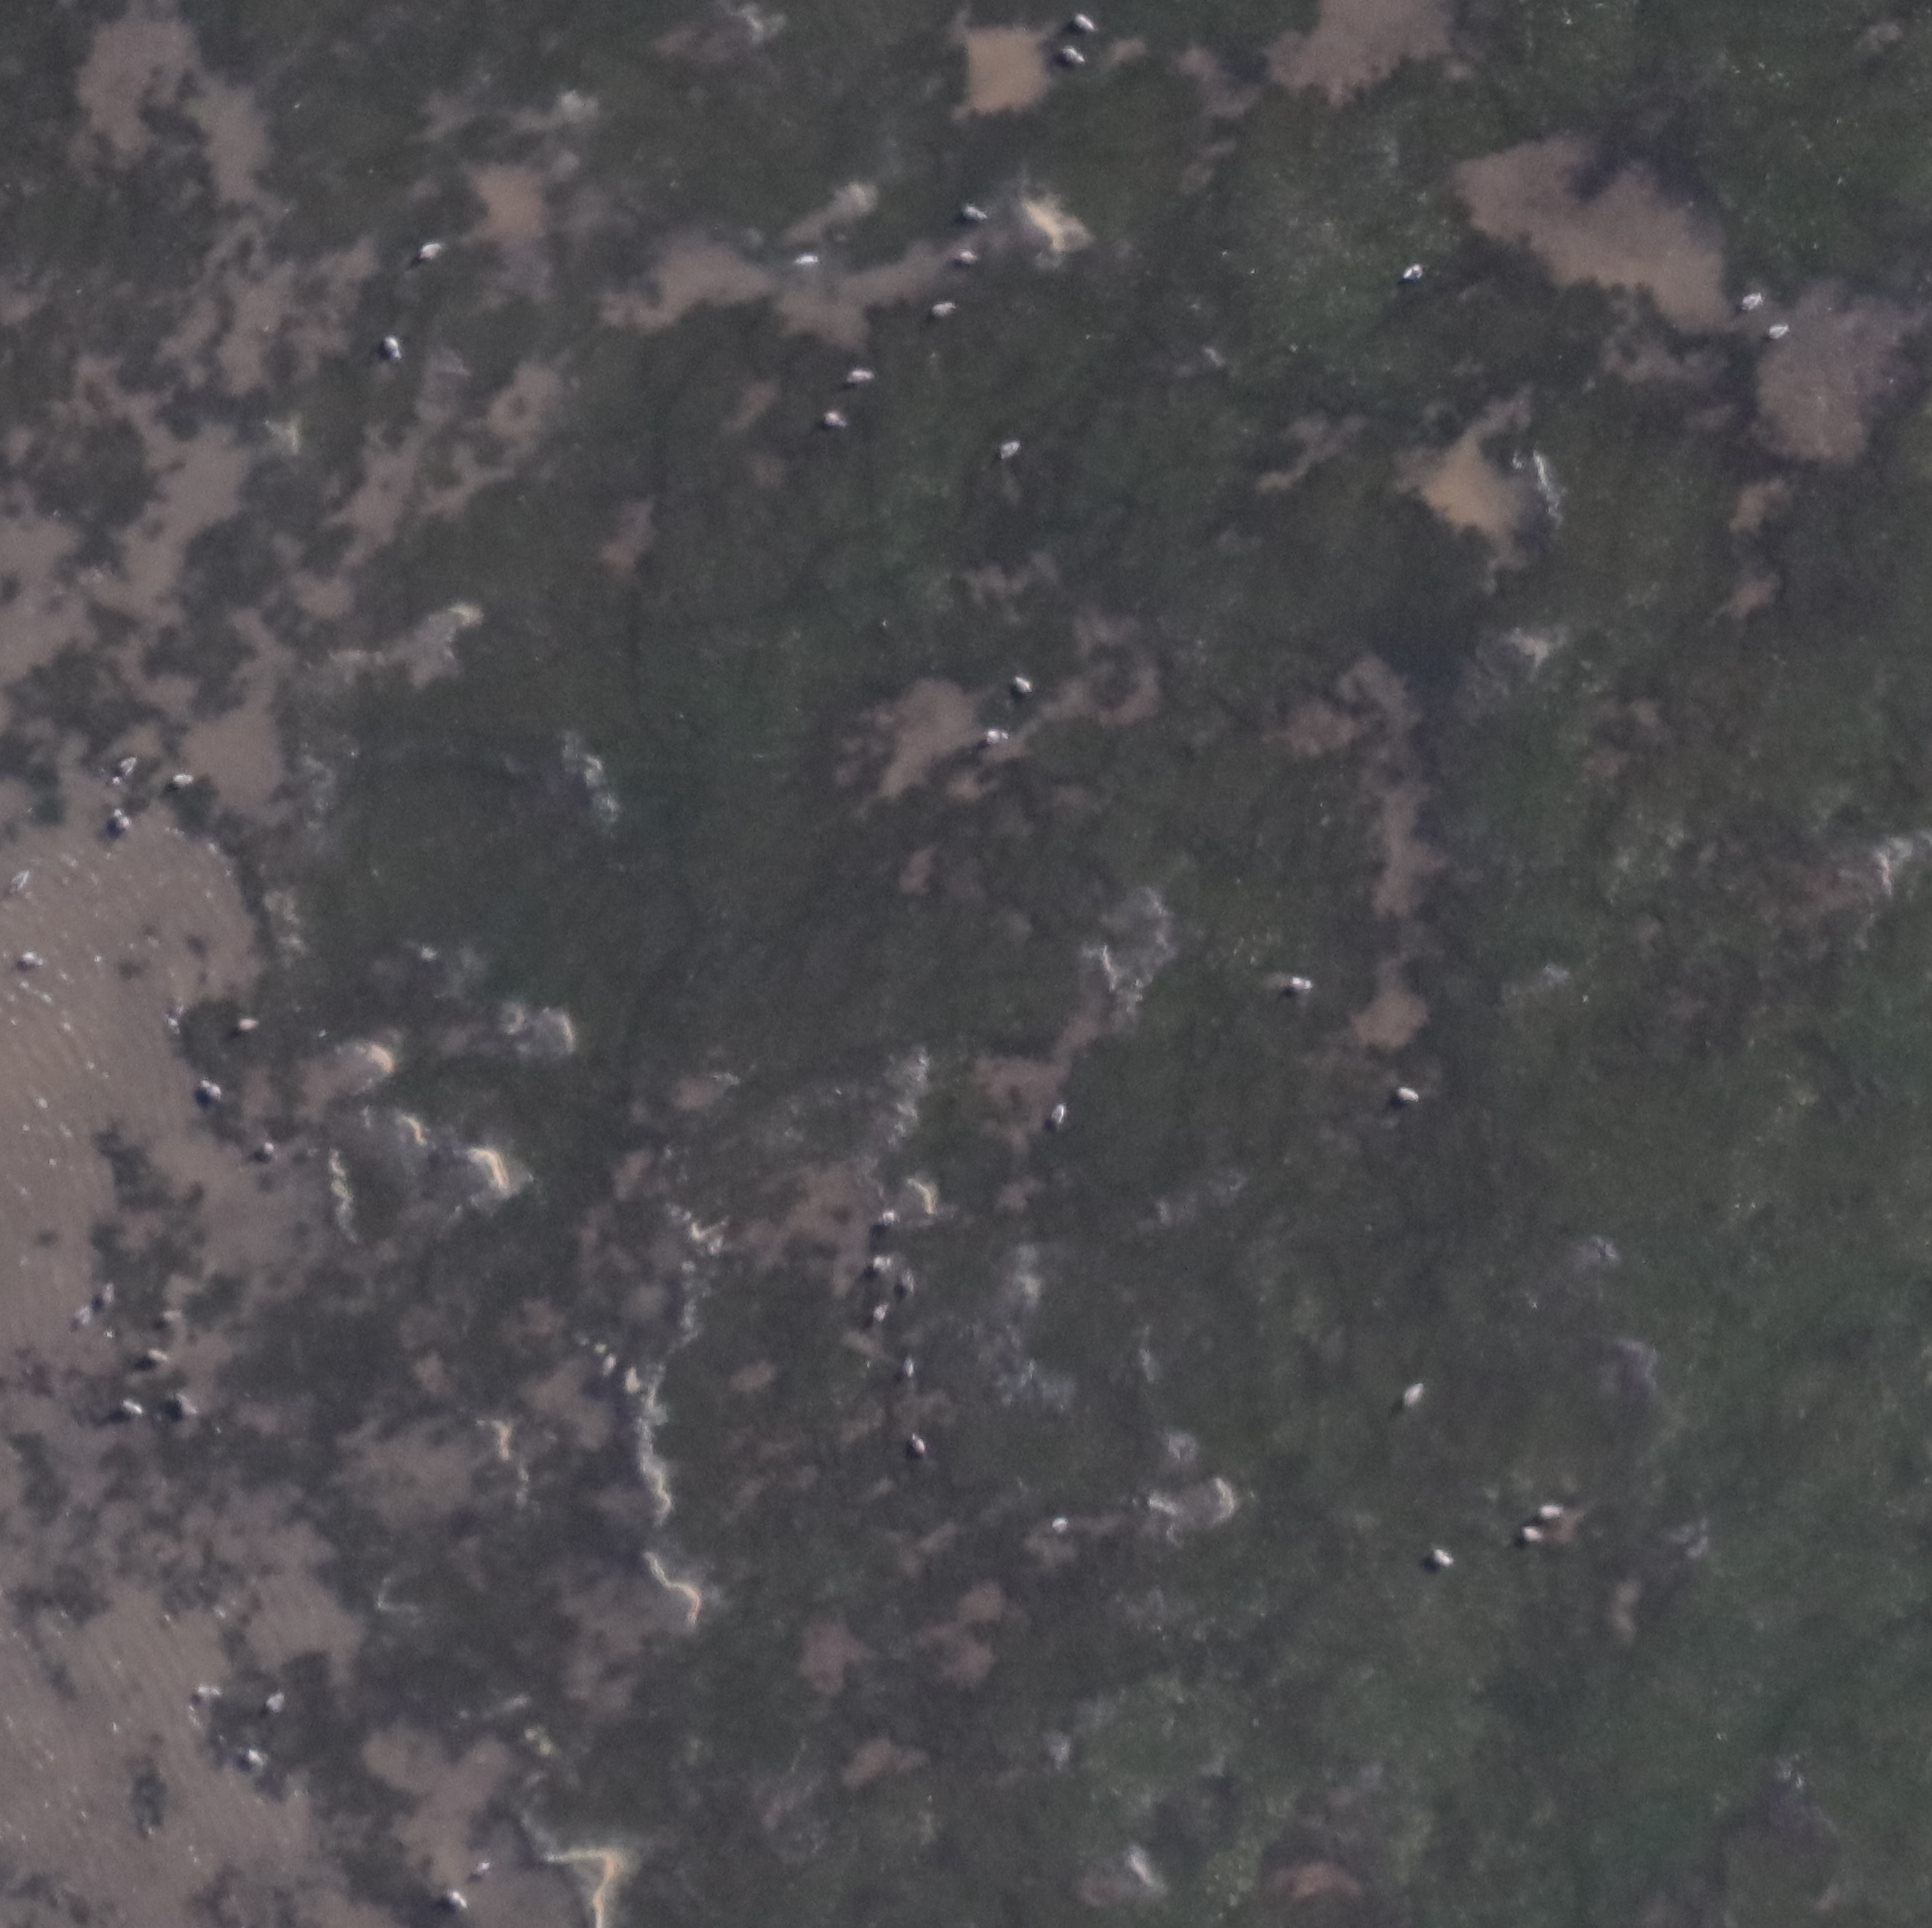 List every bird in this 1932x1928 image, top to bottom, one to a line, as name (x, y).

brant (1084, 24)
brant (1070, 55)
brant (981, 217)
brant (430, 255)
brant (964, 261)
brant (1418, 275)
brant (1744, 299)
brant (943, 317)
brant (1778, 327)
brant (396, 346)
brant (863, 382)
brant (831, 417)
brant (1010, 449)
brant (1020, 685)
brant (992, 736)
brant (129, 772)
brant (179, 784)
brant (125, 825)
brant (20, 884)
brant (30, 960)
brant (1299, 991)
brant (172, 1025)
brant (245, 1026)
brant (208, 1086)
brant (1409, 1097)
brant (1058, 1122)
brant (268, 1152)
brant (895, 1218)
brant (885, 1267)
brant (911, 1284)
brant (113, 1288)
brant (885, 1310)
brant (87, 1314)
brant (176, 1314)
brant (148, 1355)
brant (919, 1373)
brant (1419, 1392)
brant (134, 1409)
brant (187, 1409)
brant (926, 1451)
brant (1549, 1515)
brant (1534, 1536)
brant (1443, 1552)
brant (202, 1691)
brant (273, 1704)
brant (255, 1756)
brant (481, 1869)
brant (454, 1900)